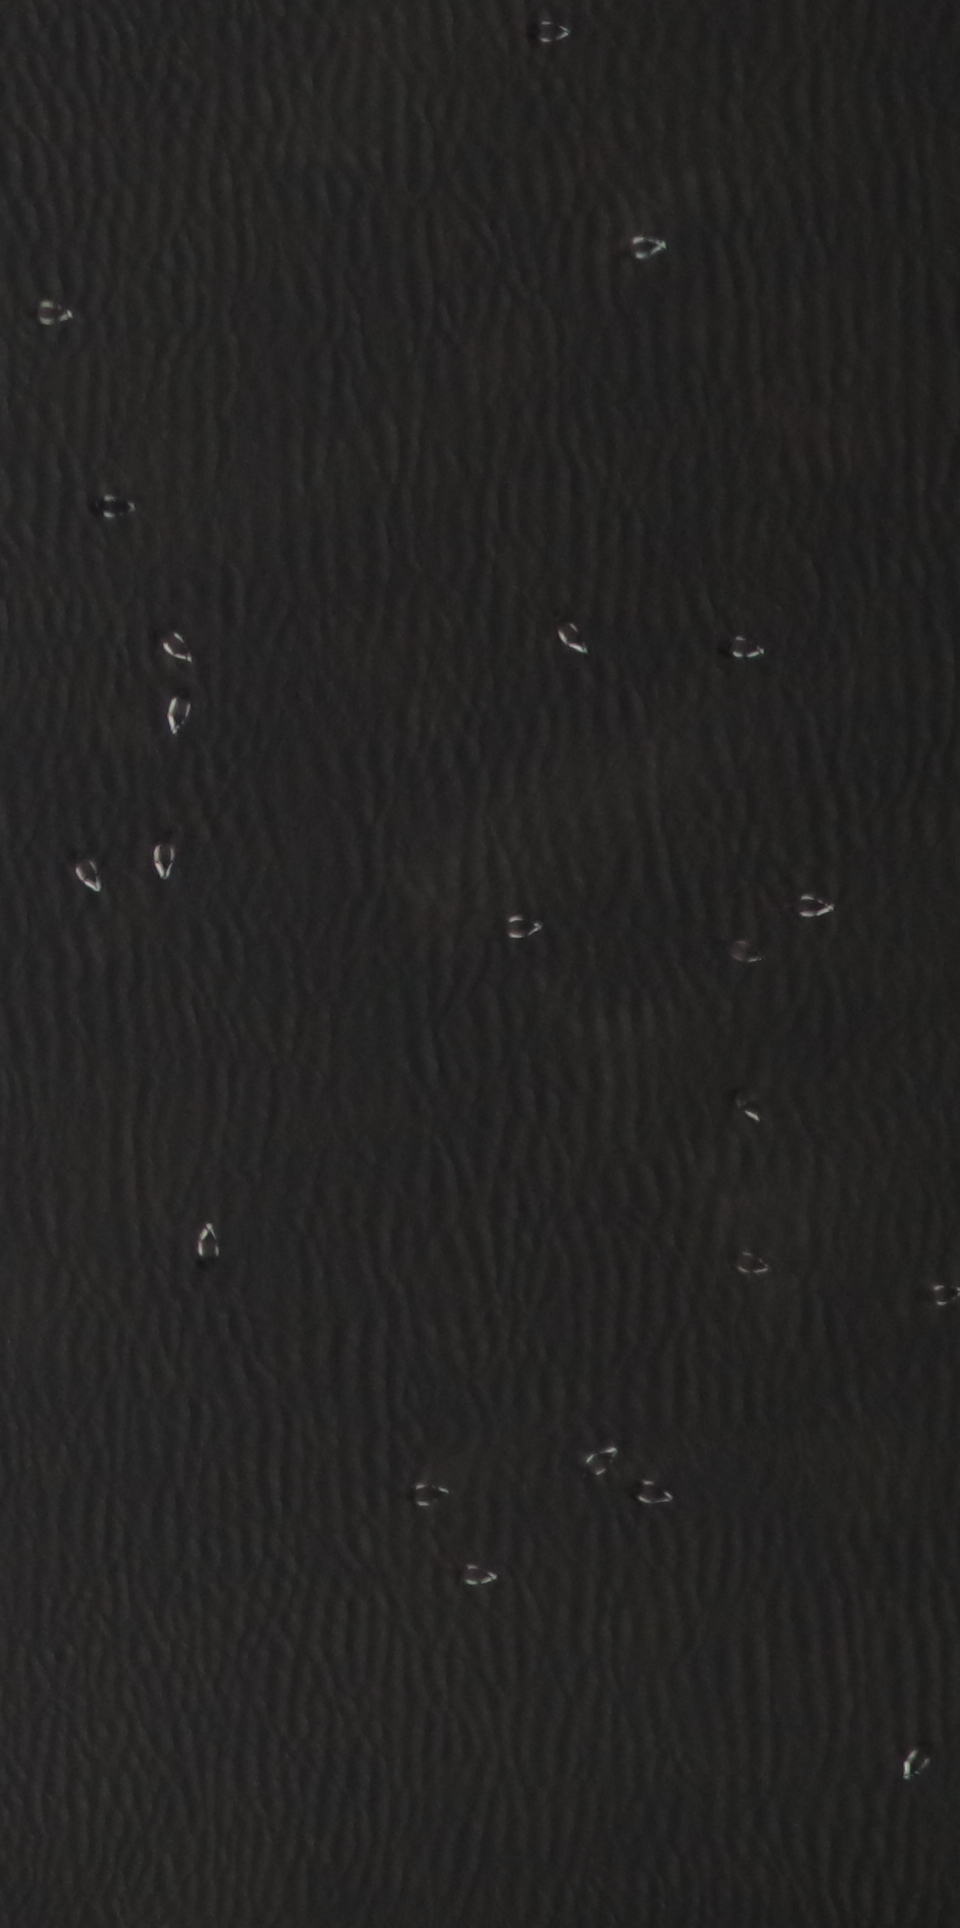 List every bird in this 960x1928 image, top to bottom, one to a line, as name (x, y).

brant (548, 30)
brant (645, 247)
brant (52, 313)
brant (113, 505)
brant (573, 637)
brant (174, 646)
brant (742, 646)
brant (178, 711)
brant (163, 855)
brant (87, 873)
brant (812, 904)
brant (521, 926)
brant (744, 949)
brant (745, 1102)
brant (207, 1245)
brant (746, 1261)
brant (945, 1296)
brant (602, 1459)
brant (650, 1492)
brant (422, 1495)
brant (476, 1577)
brant (916, 1762)